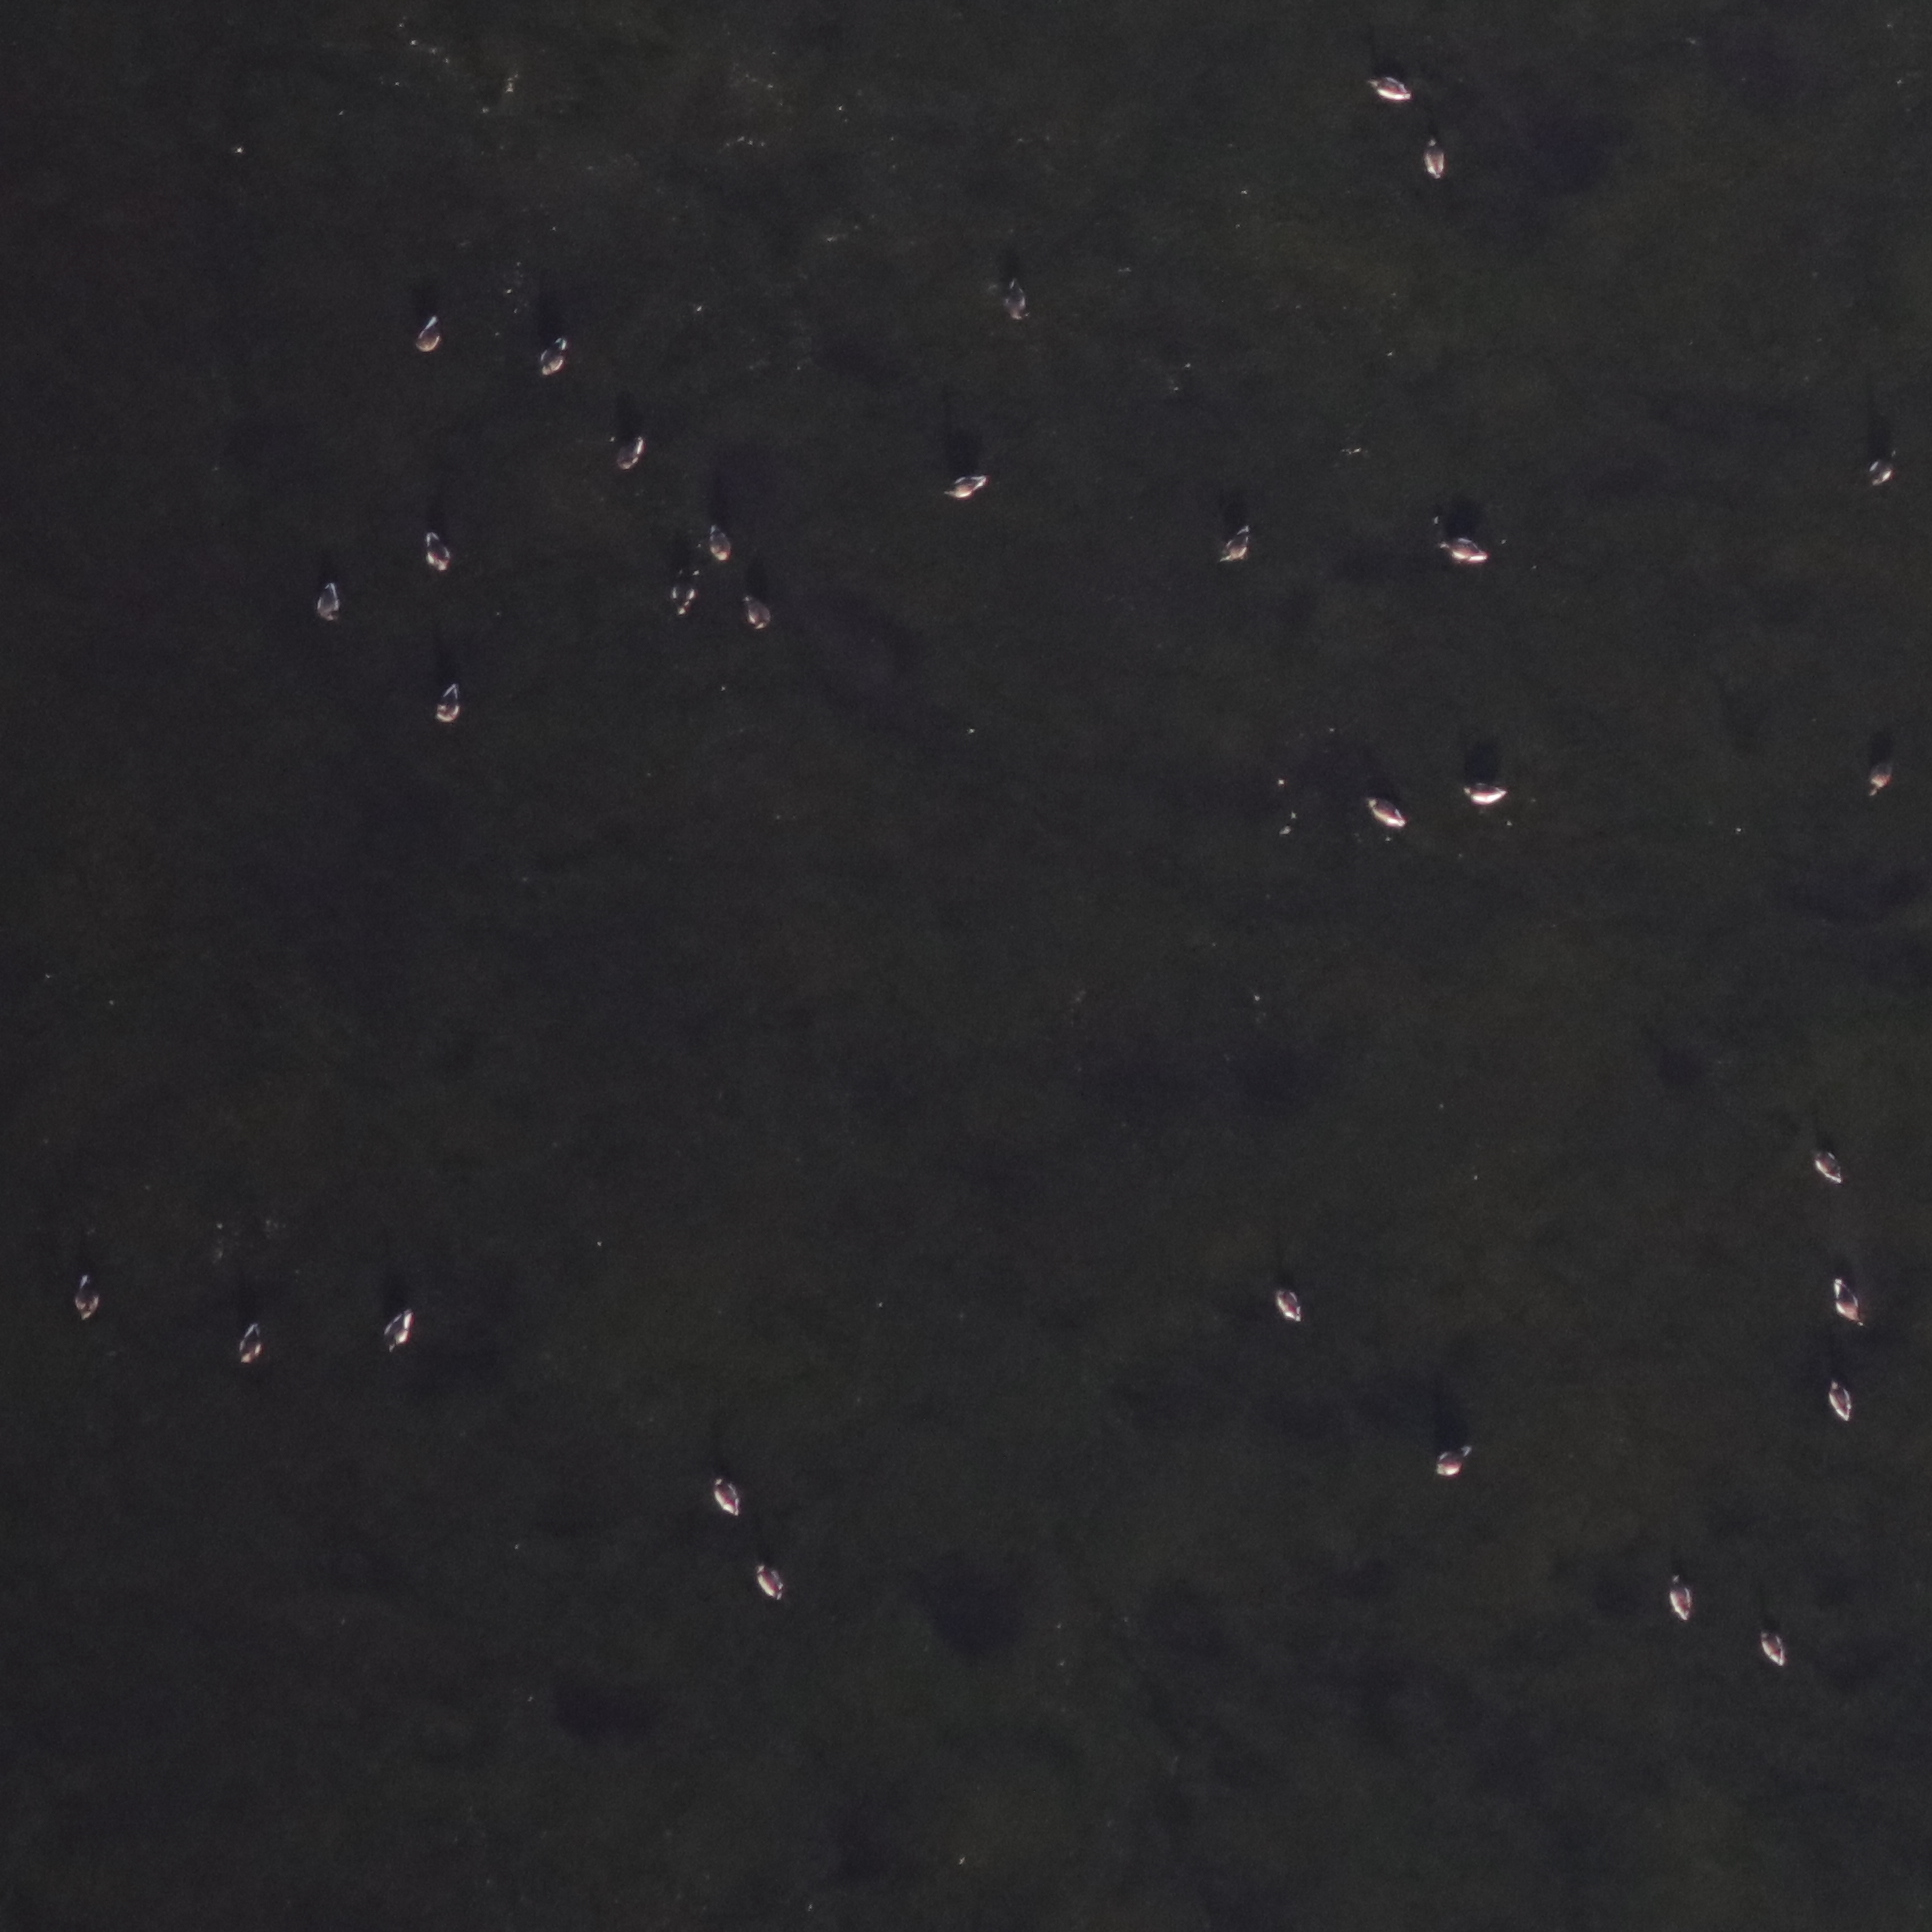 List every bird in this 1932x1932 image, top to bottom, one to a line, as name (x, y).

brant (1392, 88)
brant (1436, 156)
brant (1016, 299)
brant (428, 334)
brant (550, 356)
brant (629, 449)
brant (1881, 470)
brant (966, 487)
brant (719, 545)
brant (1236, 545)
brant (1467, 548)
brant (439, 552)
brant (684, 591)
brant (329, 602)
brant (759, 611)
brant (450, 704)
brant (1880, 775)
brant (1488, 791)
brant (1386, 810)
brant (1828, 1164)
brant (83, 1300)
brant (1290, 1303)
brant (1849, 1304)
brant (398, 1331)
brant (249, 1344)
brant (1840, 1398)
brant (1450, 1461)
brant (725, 1494)
brant (771, 1580)
brant (1681, 1598)
brant (1770, 1643)